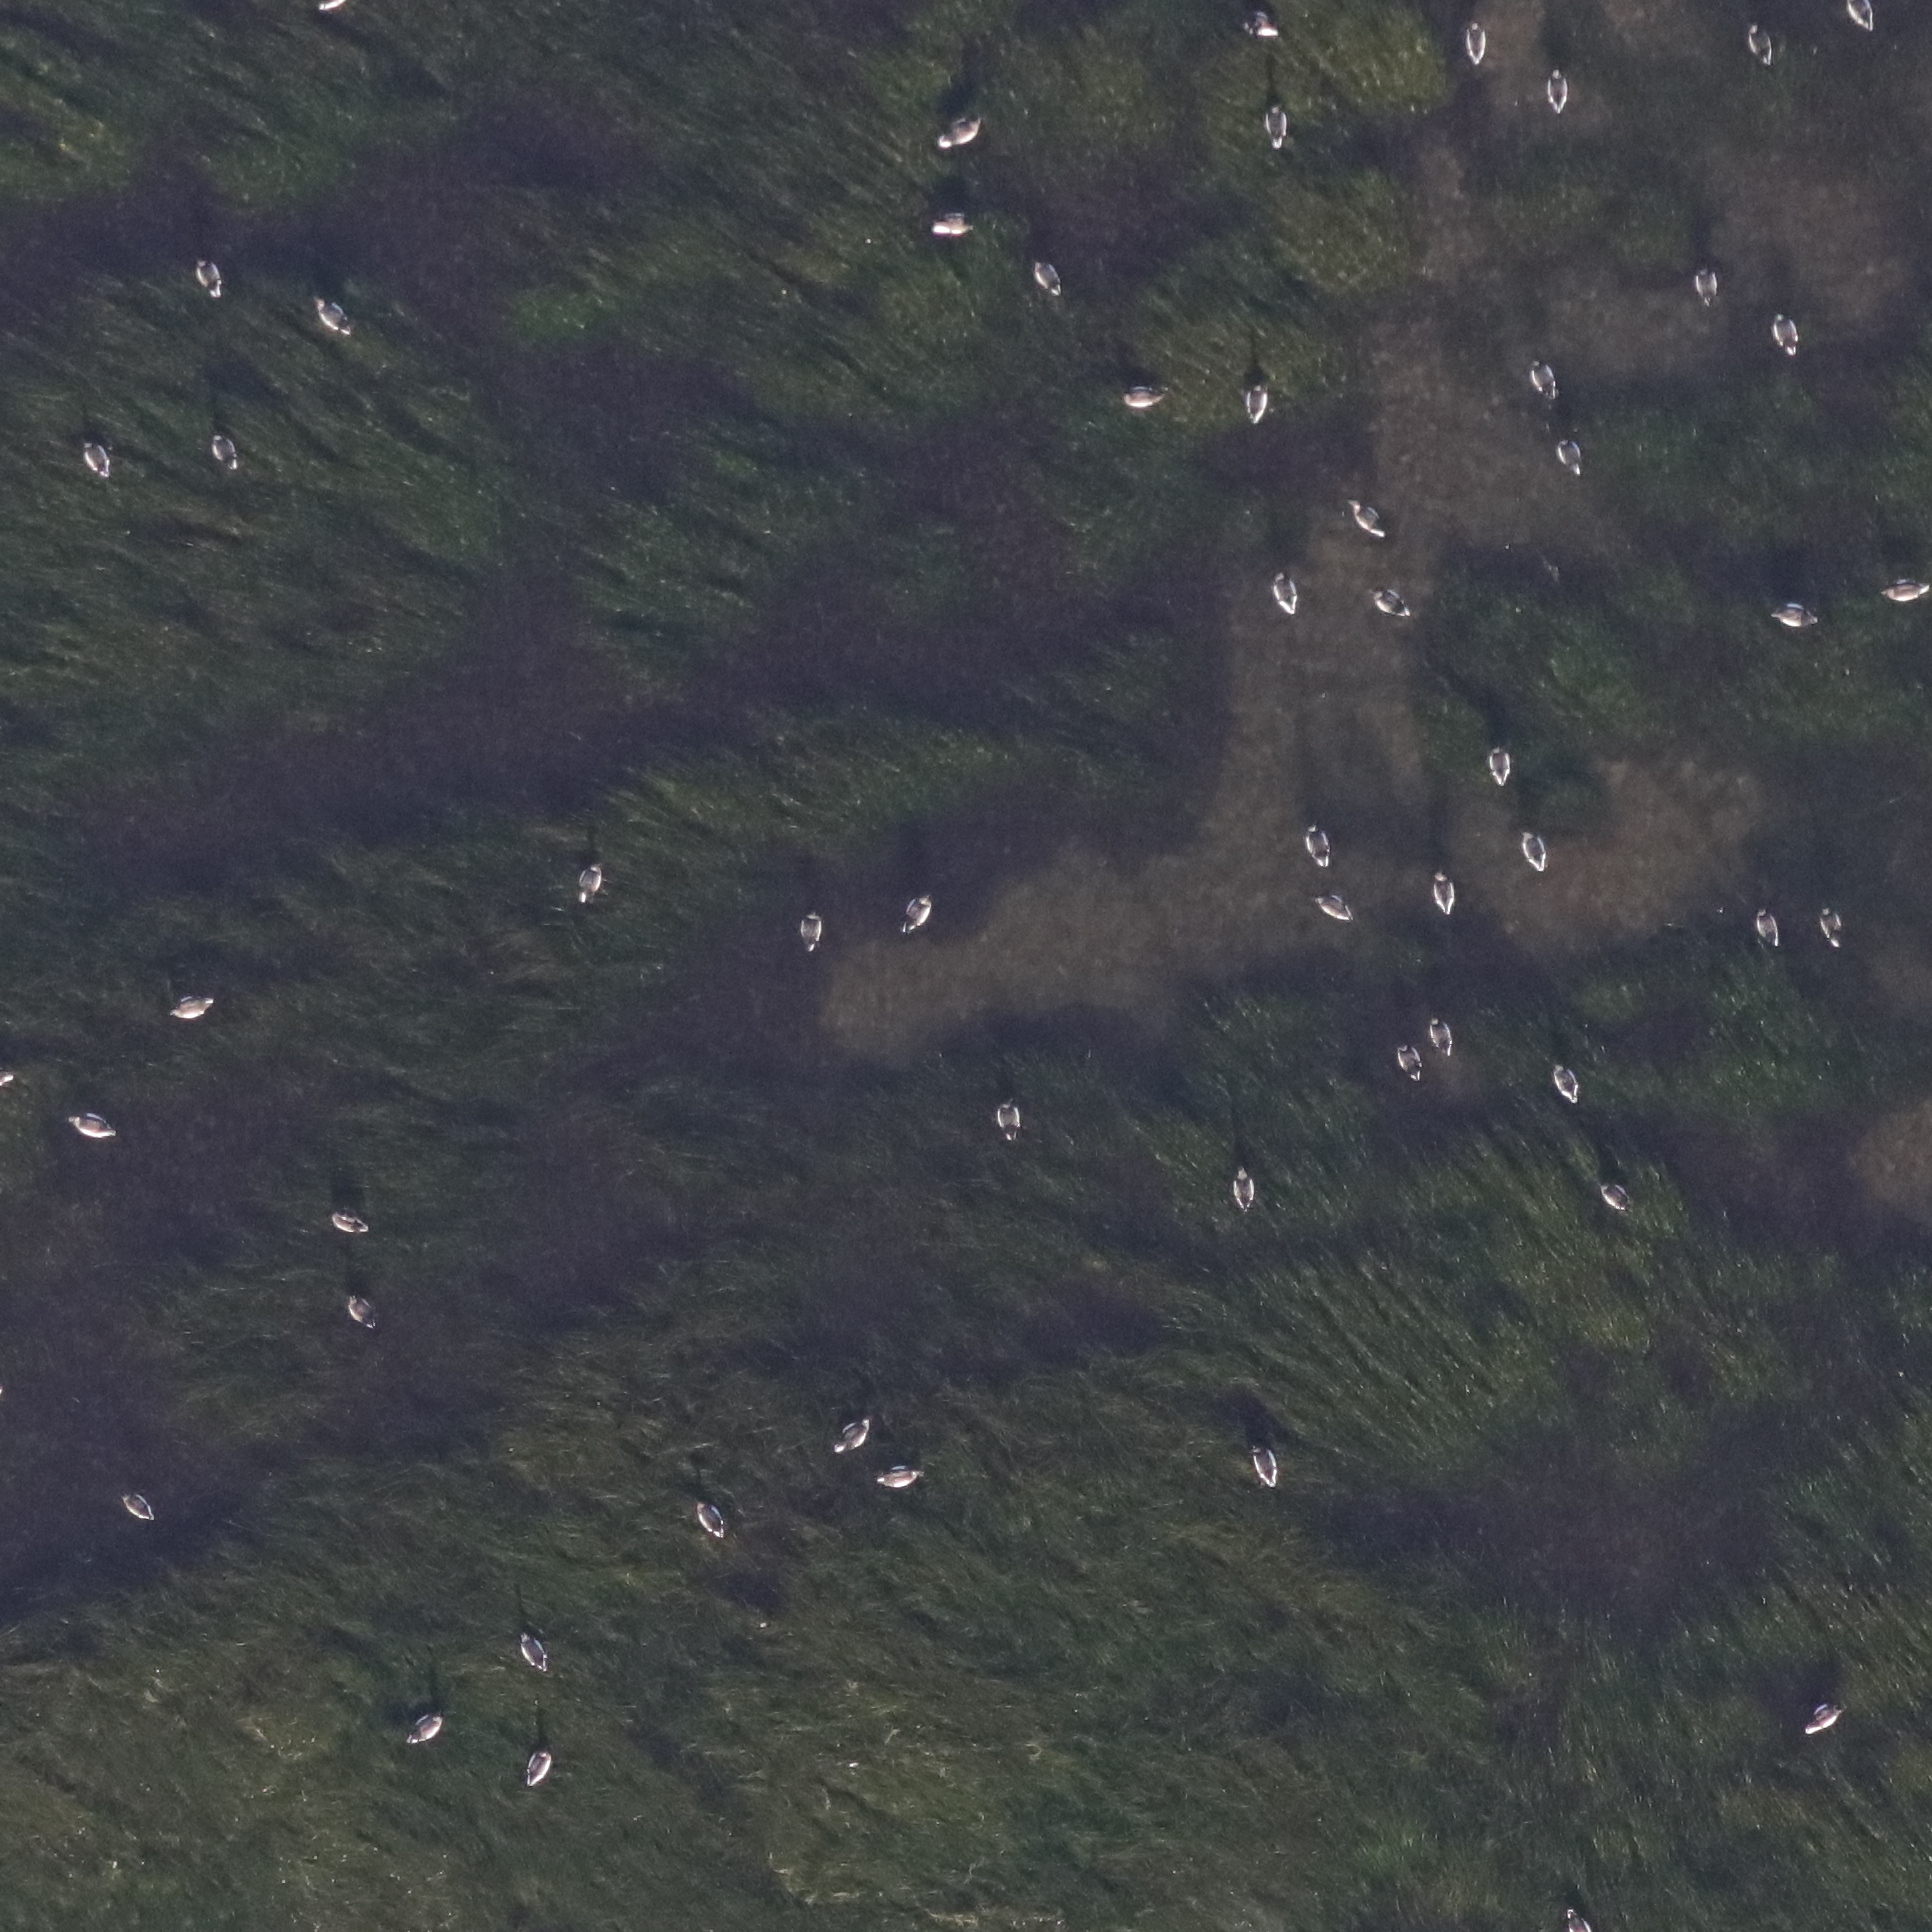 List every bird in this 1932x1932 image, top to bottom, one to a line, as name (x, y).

brant (1861, 10)
brant (1262, 24)
brant (1475, 43)
brant (1761, 44)
brant (1557, 88)
brant (1277, 124)
brant (961, 131)
brant (951, 223)
brant (208, 277)
brant (1048, 277)
brant (1705, 284)
brant (333, 315)
brant (1786, 334)
brant (1542, 379)
brant (1140, 394)
brant (1258, 403)
brant (222, 448)
brant (1572, 455)
brant (97, 457)
brant (1367, 517)
brant (1286, 590)
brant (1906, 590)
brant (1390, 602)
brant (1793, 614)
brant (1499, 762)
brant (1318, 843)
brant (1533, 849)
brant (590, 881)
brant (1442, 893)
brant (1334, 906)
brant (915, 912)
brant (1829, 925)
brant (1767, 926)
brant (810, 929)
brant (191, 1005)
brant (1440, 1033)
brant (1415, 1059)
brant (1566, 1080)
brant (1009, 1118)
brant (91, 1124)
brant (1245, 1189)
brant (1615, 1196)
brant (352, 1225)
brant (361, 1310)
brant (852, 1434)
brant (1264, 1463)
brant (897, 1476)
brant (134, 1505)
brant (710, 1518)
brant (534, 1651)
brant (1823, 1717)
brant (424, 1728)
brant (538, 1765)
brant (1579, 1928)